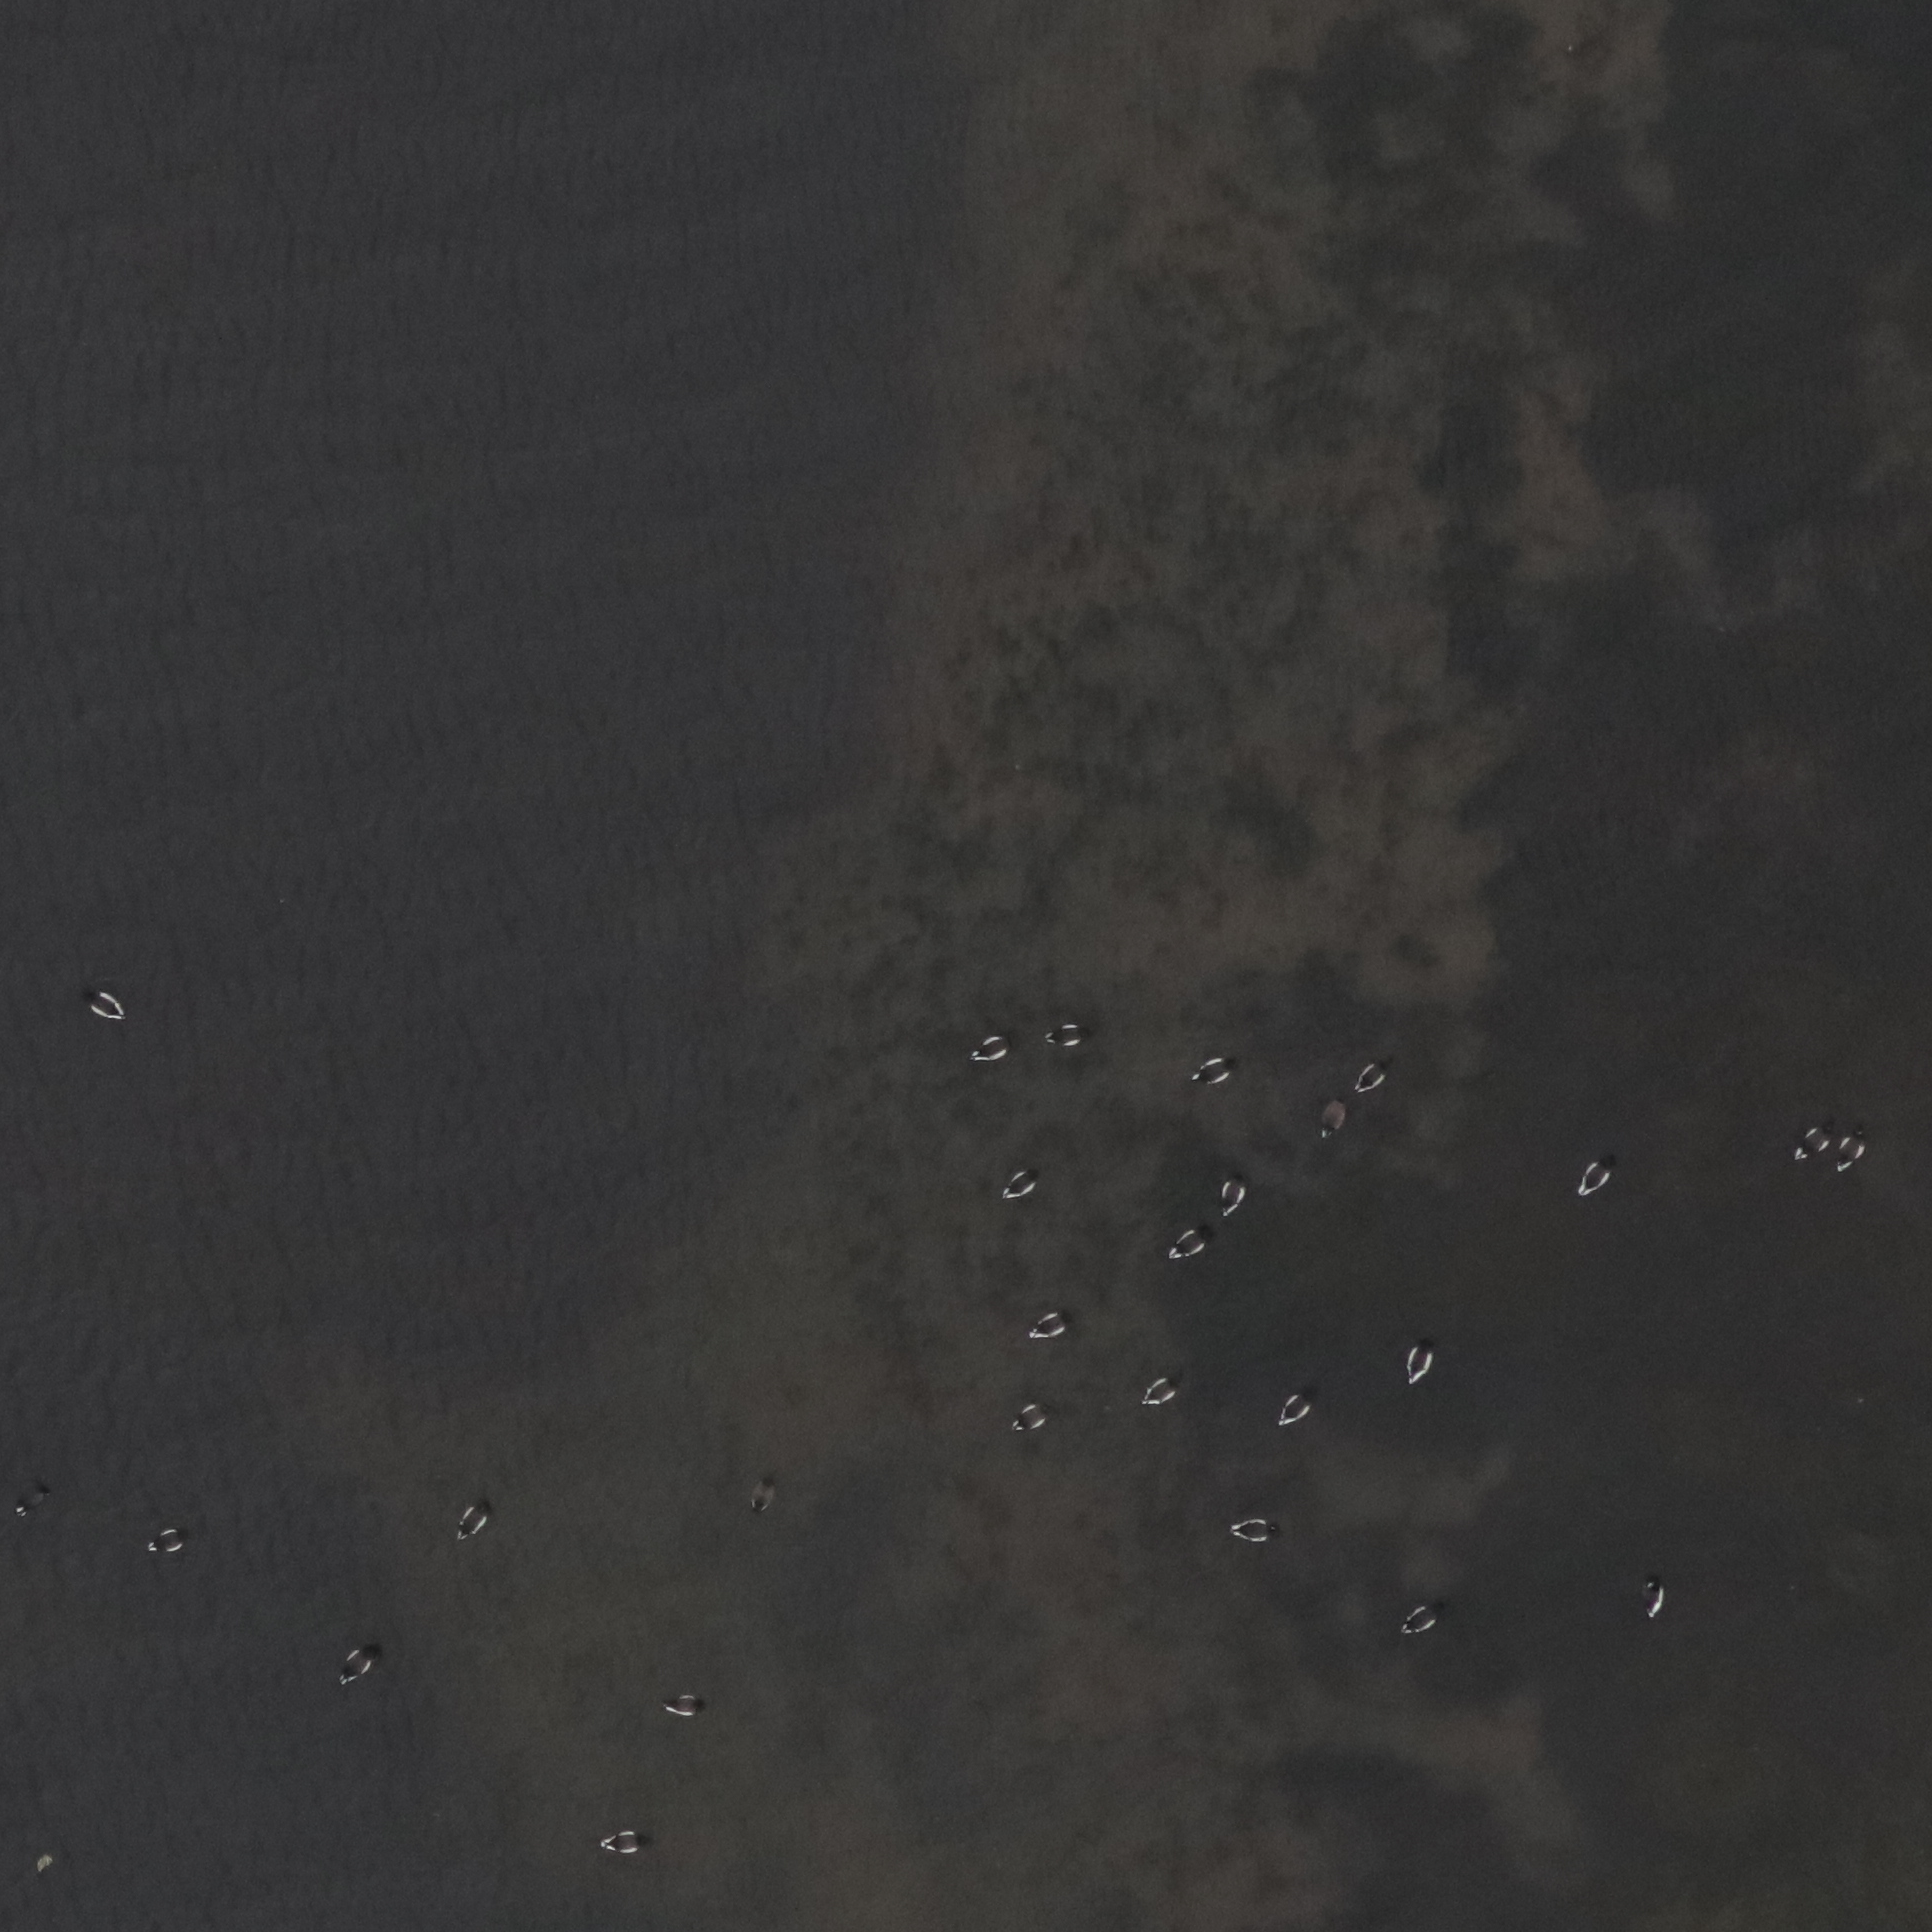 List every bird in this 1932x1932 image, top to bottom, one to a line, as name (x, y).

brant (105, 1006)
brant (1067, 1037)
brant (992, 1050)
brant (1215, 1069)
brant (1372, 1074)
brant (1336, 1118)
brant (1815, 1145)
brant (1848, 1150)
brant (1596, 1176)
brant (1020, 1183)
brant (1233, 1192)
brant (1189, 1242)
brant (1050, 1326)
brant (1421, 1362)
brant (1161, 1390)
brant (1295, 1406)
brant (1030, 1418)
brant (759, 1495)
brant (33, 1502)
brant (473, 1519)
brant (1255, 1529)
brant (167, 1541)
brant (1653, 1588)
brant (1422, 1619)
brant (359, 1662)
brant (685, 1706)
brant (625, 1842)